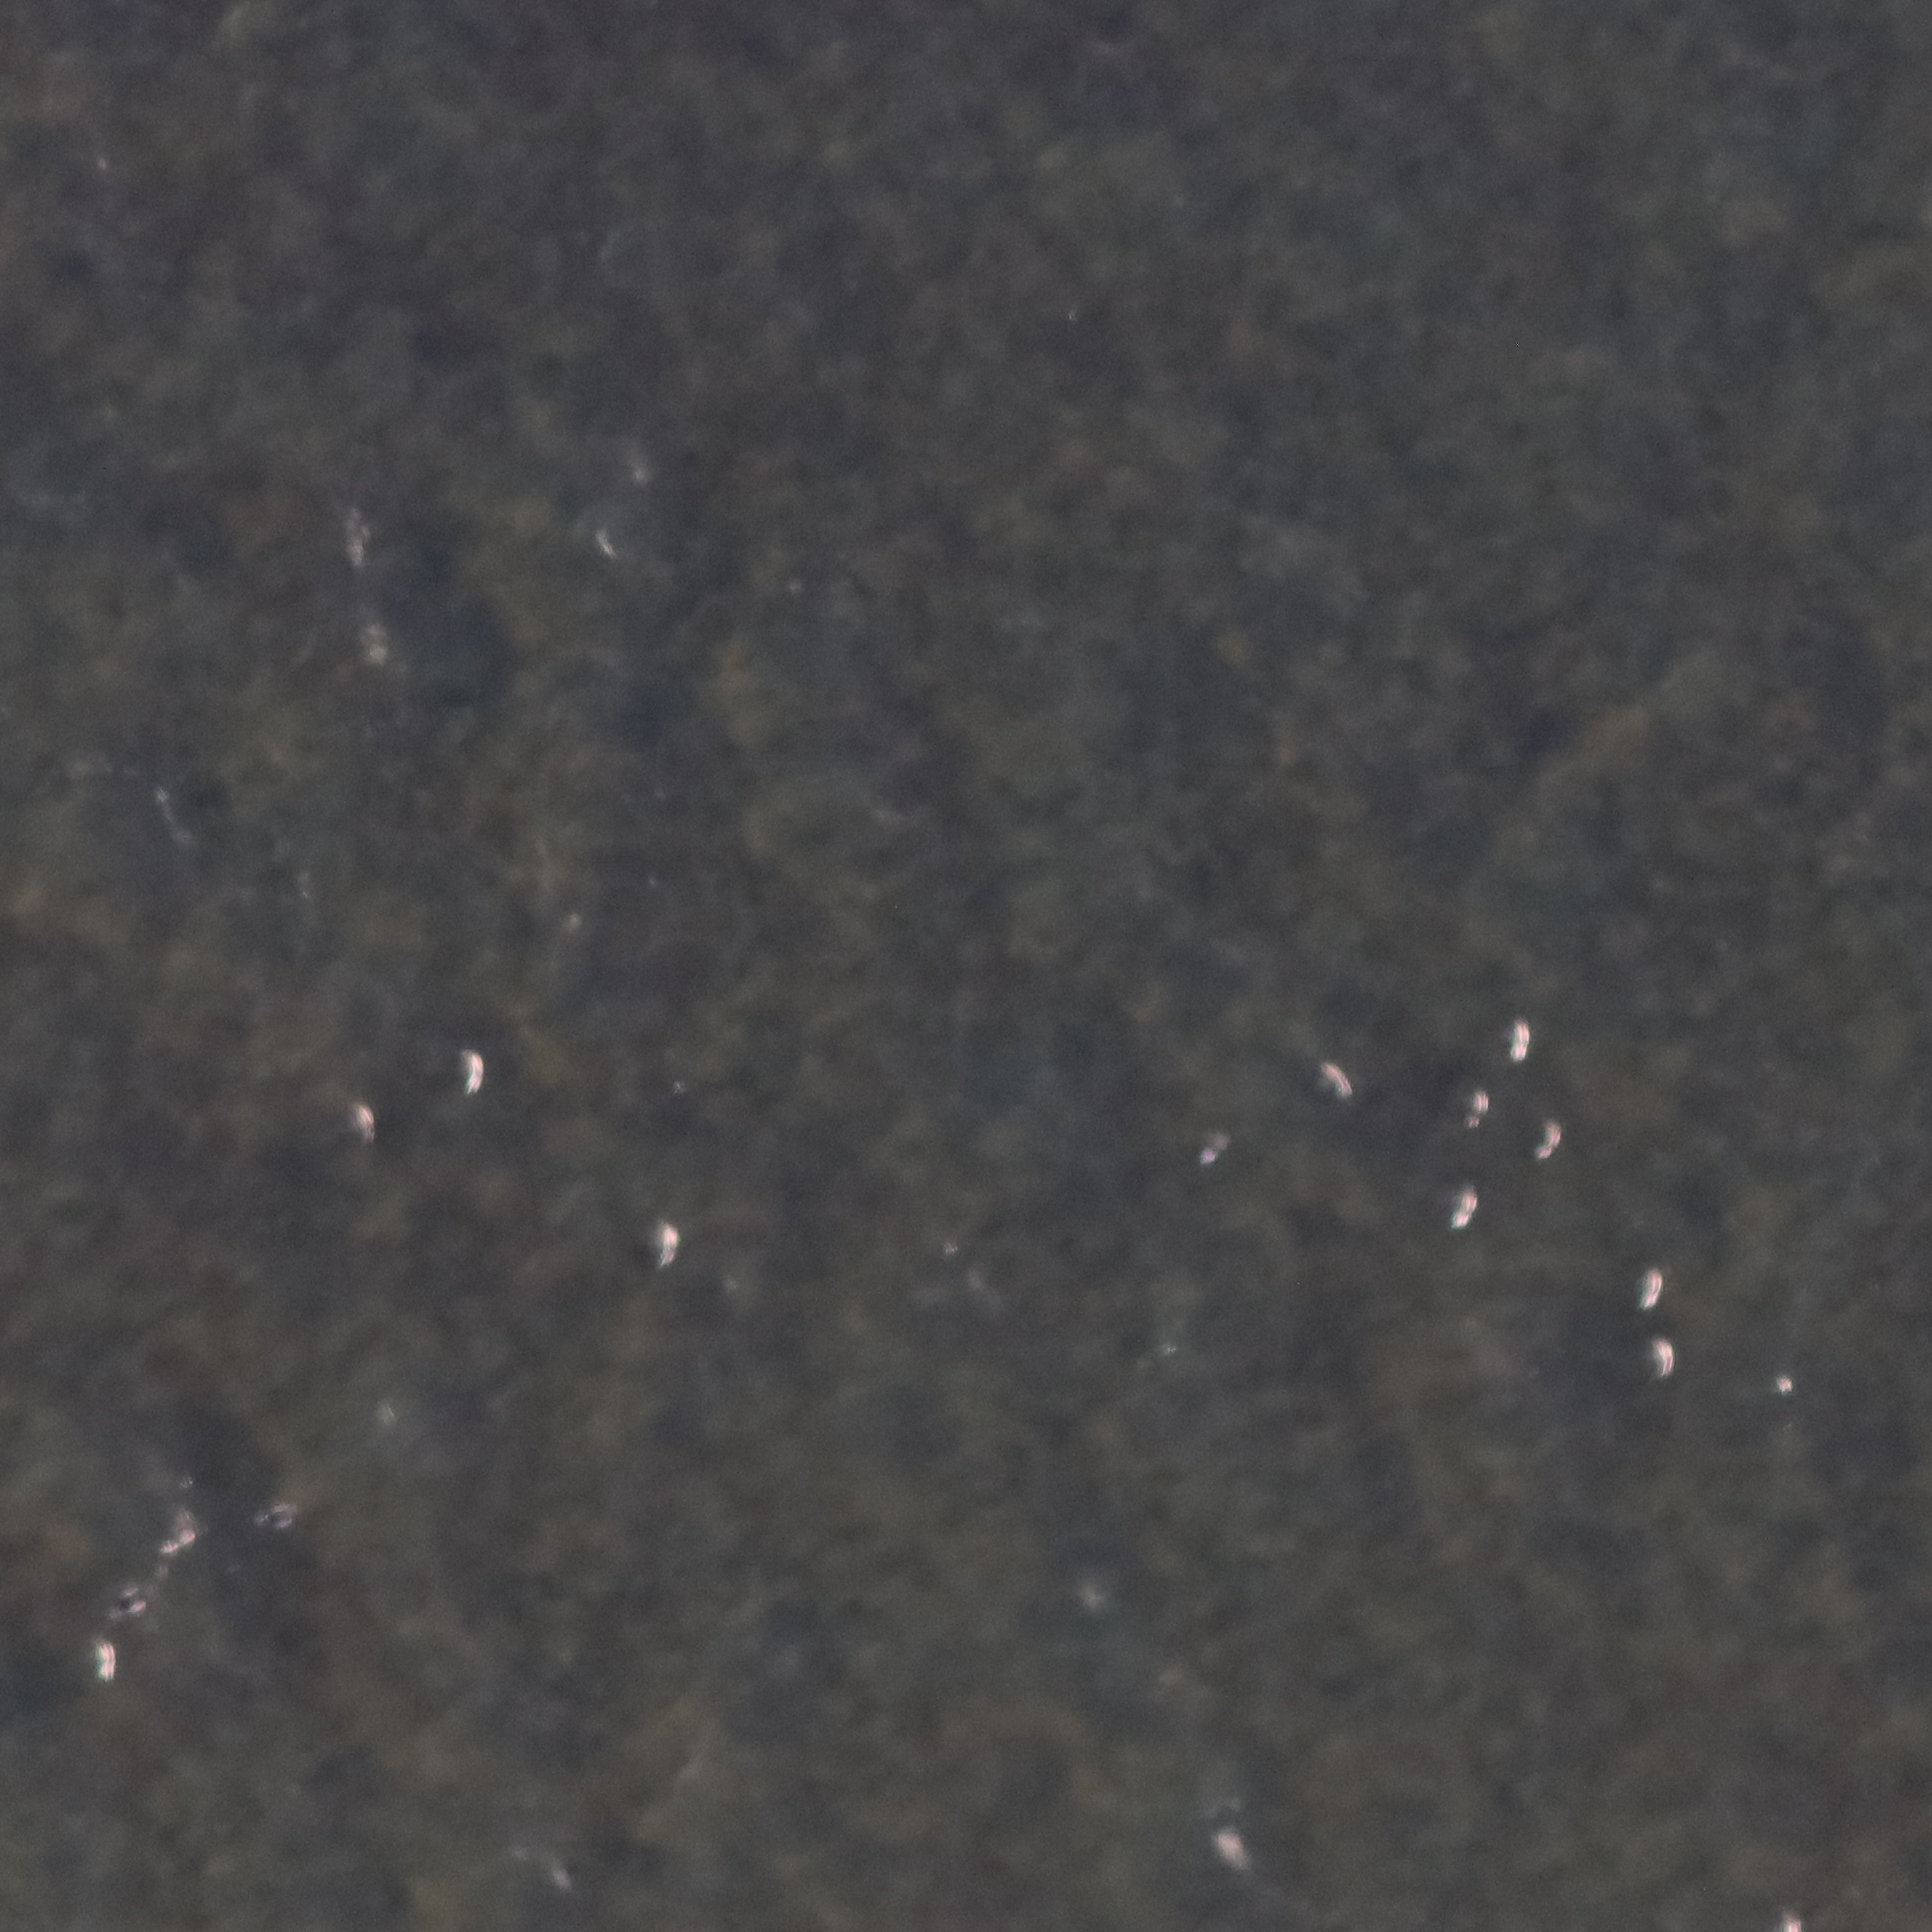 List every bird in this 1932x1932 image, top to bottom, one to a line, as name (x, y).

other bird (1512, 1044)
other bird (464, 1068)
other bird (1335, 1081)
other bird (1477, 1097)
other bird (356, 1122)
other bird (1209, 1141)
other bird (1548, 1141)
other bird (1465, 1203)
other bird (665, 1242)
other bird (1652, 1282)
other bird (1659, 1355)
brant (276, 1516)
brant (181, 1534)
brant (132, 1601)
other bird (102, 1663)
other bird (1233, 1845)